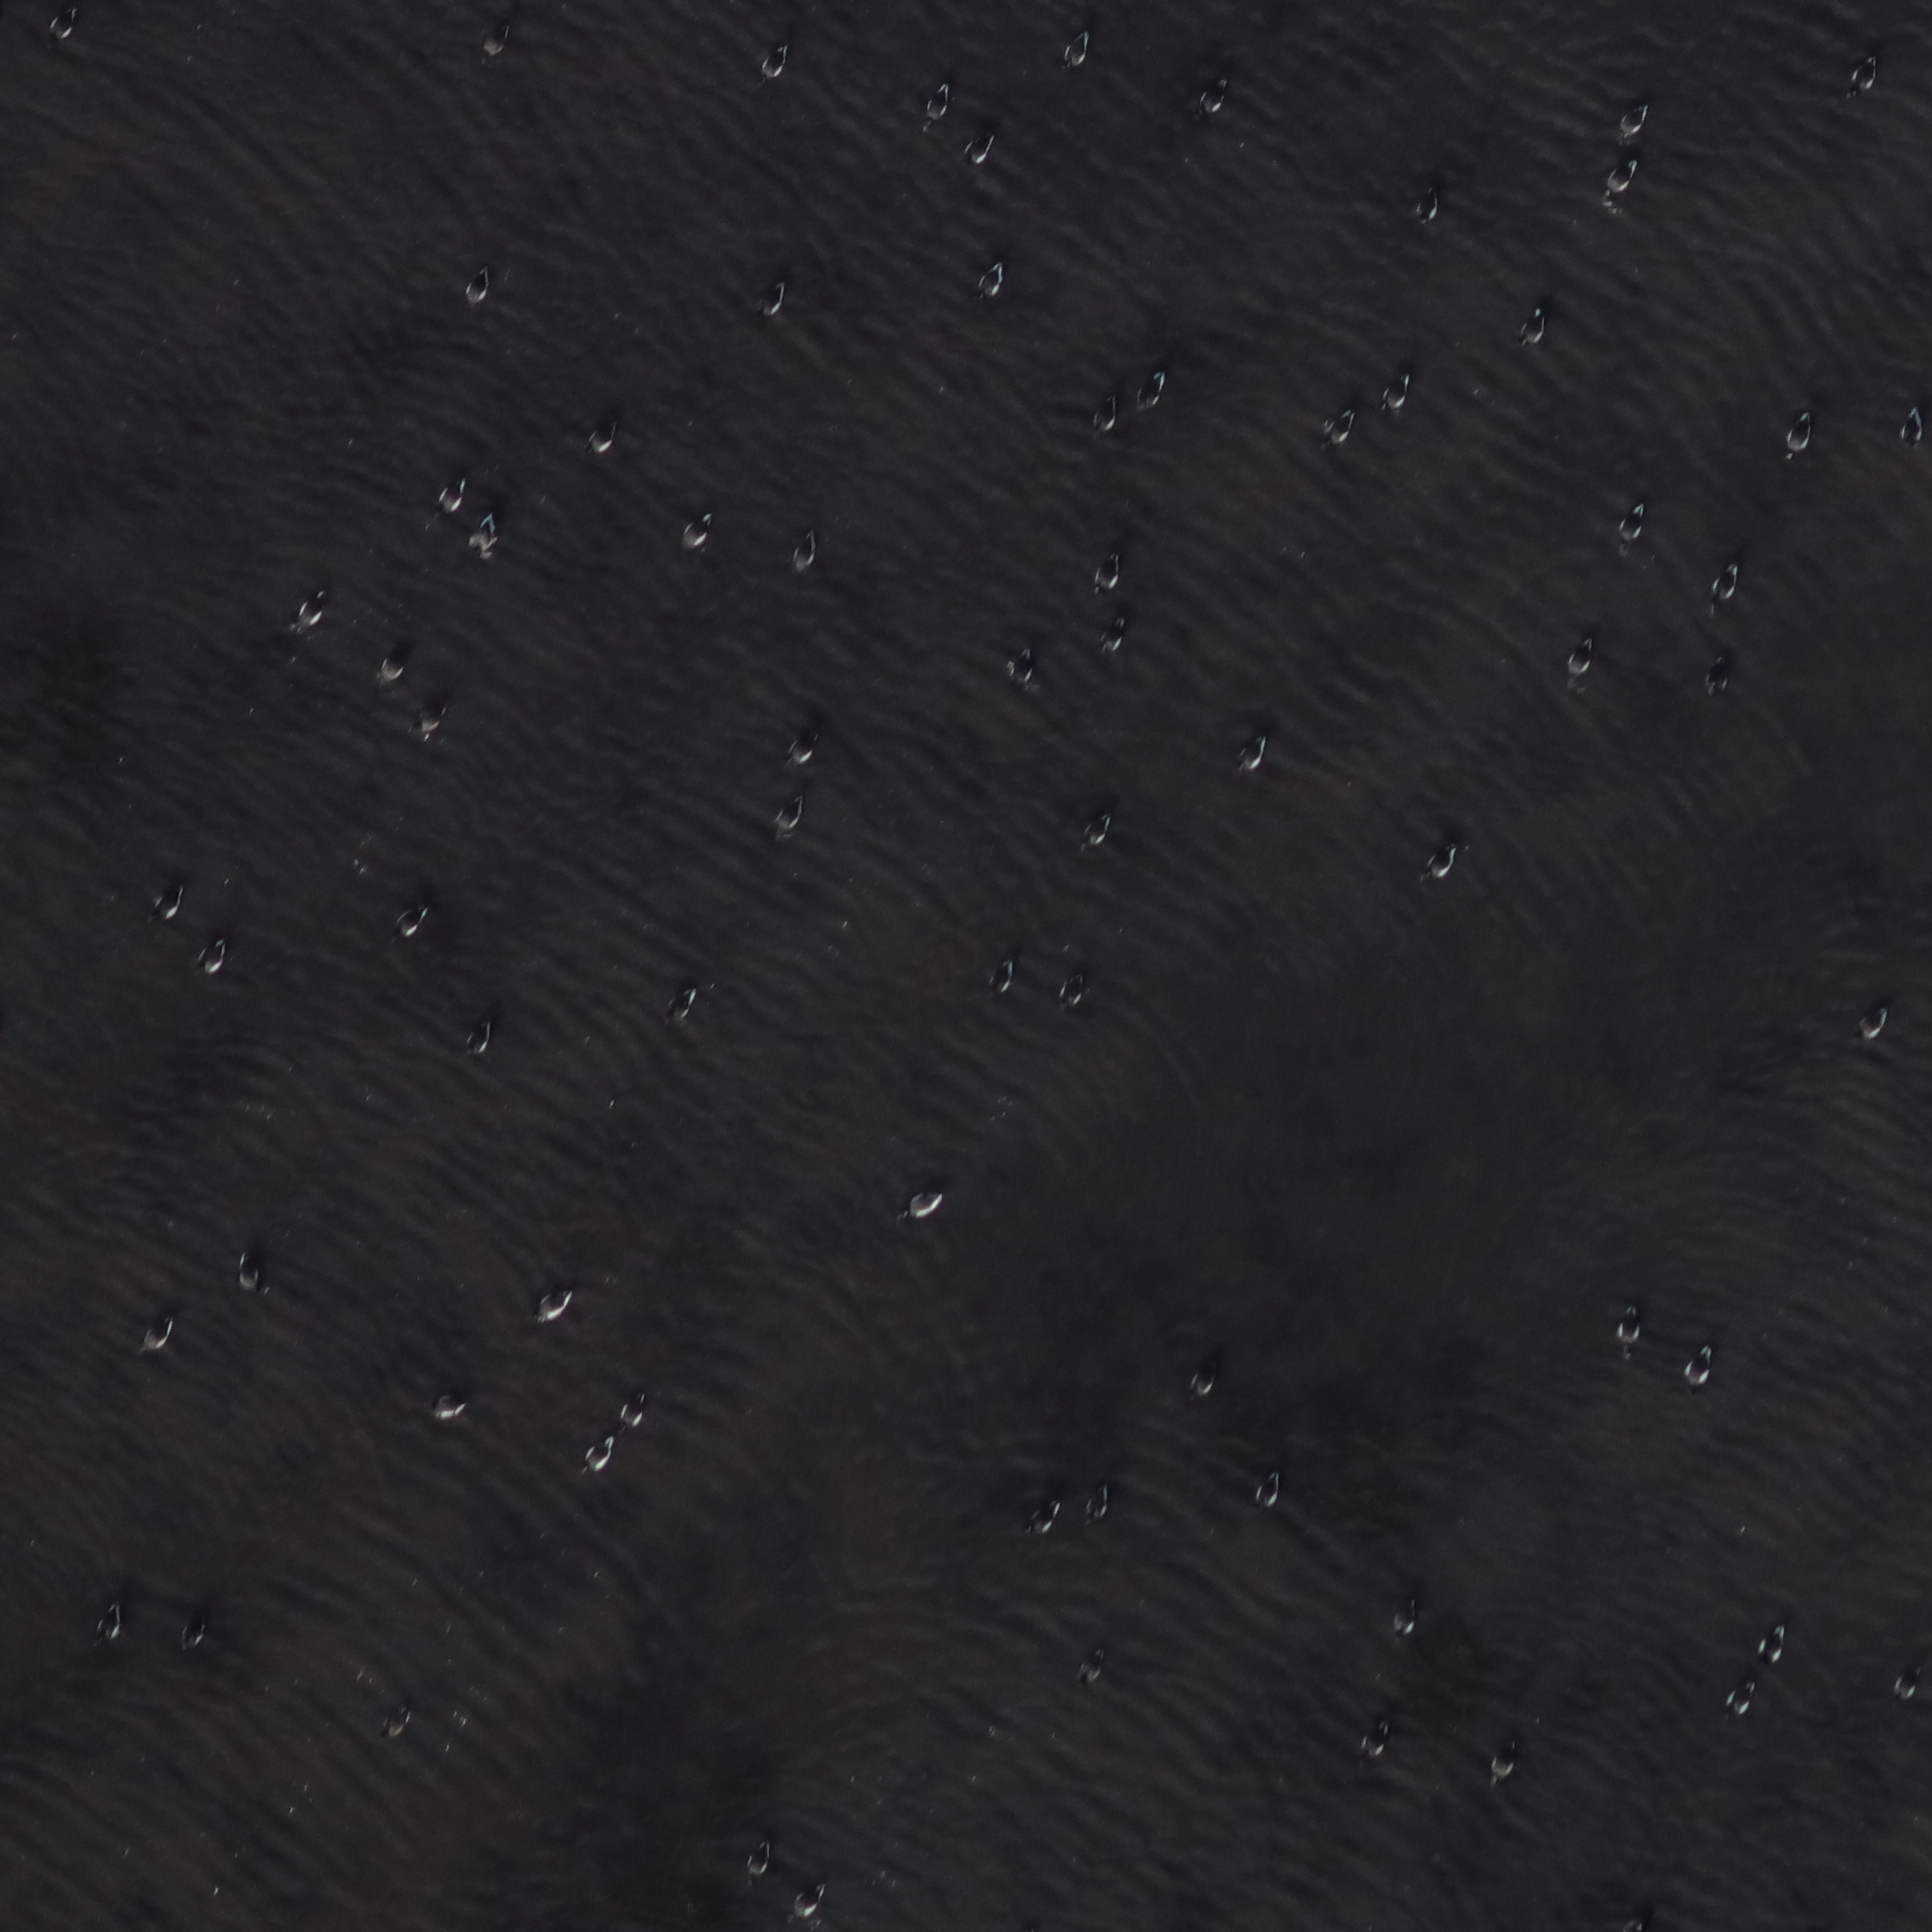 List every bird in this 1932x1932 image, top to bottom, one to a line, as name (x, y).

brant (62, 26)
brant (497, 45)
brant (1076, 50)
brant (773, 63)
brant (1861, 76)
brant (1212, 99)
brant (938, 104)
brant (1632, 121)
brant (980, 150)
brant (1618, 182)
brant (1431, 204)
brant (988, 279)
brant (477, 286)
brant (771, 298)
brant (1531, 329)
brant (1152, 389)
brant (1394, 393)
brant (1097, 420)
brant (1912, 428)
brant (1337, 429)
brant (1800, 434)
brant (597, 439)
brant (455, 496)
brant (1631, 525)
brant (697, 531)
brant (485, 539)
brant (805, 551)
brant (1107, 574)
brant (1726, 583)
brant (311, 612)
brant (1115, 641)
brant (1581, 659)
brant (1019, 669)
brant (388, 670)
brant (1712, 677)
brant (427, 722)
brant (799, 749)
brant (1251, 751)
brant (788, 817)
brant (1097, 828)
brant (1438, 862)
brant (167, 904)
brant (410, 918)
brant (214, 954)
brant (1004, 975)
brant (1072, 990)
brant (682, 1004)
brant (1871, 1025)
brant (476, 1036)
brant (922, 1203)
brant (250, 1274)
brant (553, 1303)
brant (1631, 1329)
brant (157, 1333)
brant (1699, 1369)
brant (1206, 1387)
brant (445, 1404)
brant (629, 1413)
brant (596, 1454)
brant (1270, 1490)
brant (1096, 1502)
brant (1042, 1512)
brant (110, 1623)
brant (1400, 1626)
brant (194, 1631)
brant (1771, 1646)
brant (1092, 1669)
brant (1903, 1681)
brant (1736, 1702)
brant (394, 1719)
brant (1375, 1743)
brant (1507, 1763)
brant (759, 1862)
brant (806, 1904)